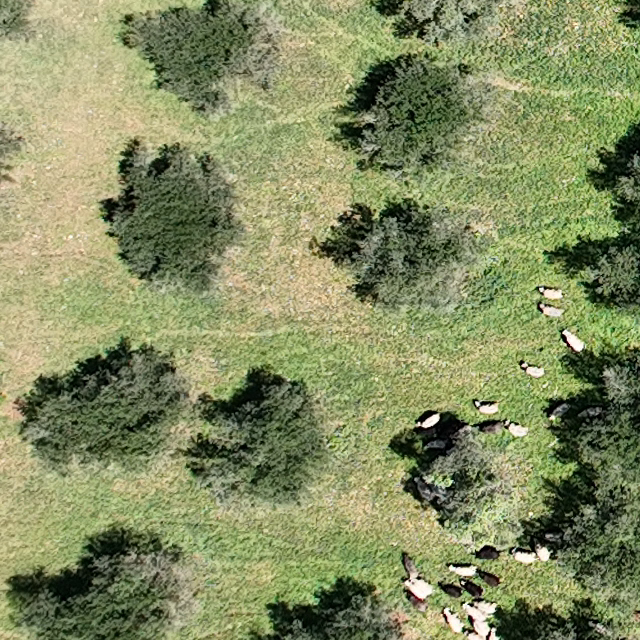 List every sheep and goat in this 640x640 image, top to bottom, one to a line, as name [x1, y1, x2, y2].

sheep [538, 287, 563, 299]
sheep [539, 304, 565, 316]
sheep [561, 330, 584, 354]
sheep [521, 361, 546, 378]
sheep [474, 400, 499, 414]
sheep [548, 403, 570, 421]
sheep [578, 406, 602, 419]
sheep [415, 413, 440, 428]
sheep [474, 419, 502, 432]
sheep [504, 419, 528, 437]
sheep [451, 425, 471, 439]
sheep [423, 439, 446, 451]
sheep [414, 477, 431, 500]
sheep [431, 481, 447, 495]
sheep [534, 543, 554, 561]
sheep [511, 547, 536, 563]
sheep [475, 550, 500, 560]
sheep [403, 554, 419, 579]
sheep [448, 564, 477, 577]
sheep [477, 568, 500, 587]
sheep [458, 578, 482, 596]
sheep [404, 579, 433, 599]
sheep [438, 581, 462, 597]
sheep [472, 599, 498, 614]
sheep [462, 604, 486, 621]
sheep [442, 607, 463, 634]
sheep [633, 609, 639, 624]
sheep [472, 619, 490, 636]
sheep [587, 620, 614, 636]
sheep [463, 628, 484, 639]
sheep [488, 628, 500, 639]